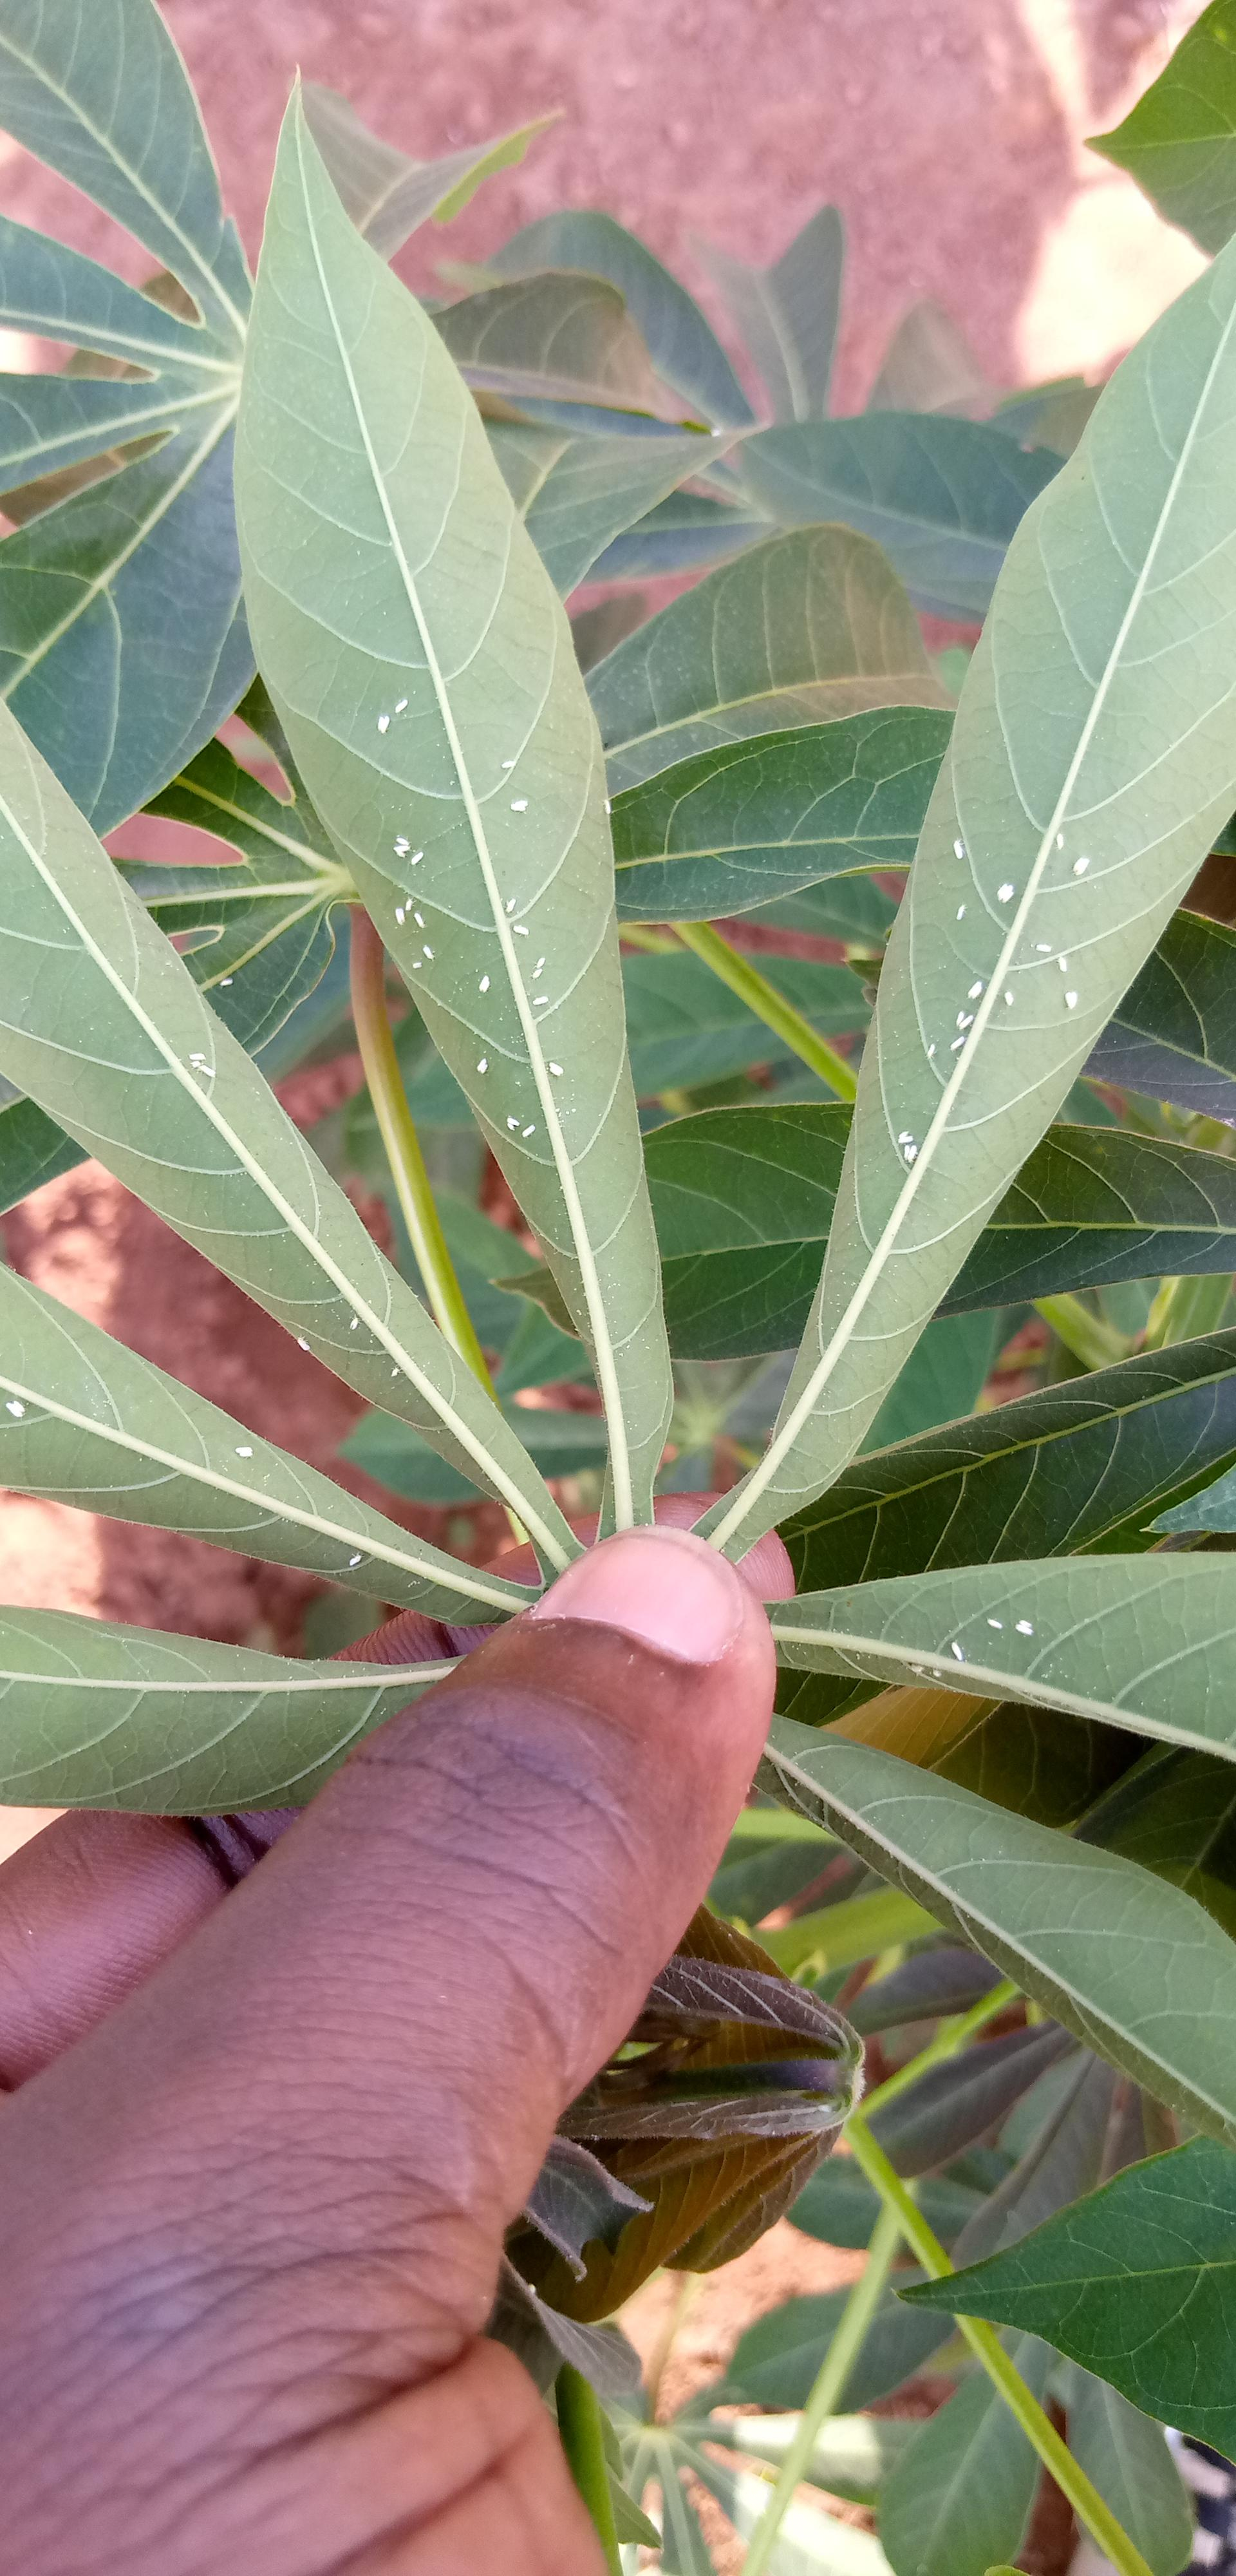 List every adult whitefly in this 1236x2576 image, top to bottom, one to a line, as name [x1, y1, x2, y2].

whitefly [393, 697, 411, 714]
whitefly [377, 715, 384, 732]
whitefly [381, 715, 391, 735]
whitefly [498, 758, 518, 770]
whitefly [602, 798, 613, 816]
whitefly [514, 799, 530, 807]
whitefly [508, 804, 528, 813]
whitefly [1054, 831, 1065, 852]
whitefly [393, 835, 411, 846]
whitefly [951, 837, 968, 862]
whitefly [391, 844, 412, 859]
whitefly [408, 851, 425, 867]
whitefly [1072, 856, 1084, 873]
whitefly [1074, 858, 1090, 877]
whitefly [997, 882, 1008, 896]
whitefly [998, 884, 1014, 901]
whitefly [1002, 891, 1015, 905]
whitefly [504, 896, 518, 914]
whitefly [404, 897, 414, 912]
whitefly [955, 903, 968, 922]
whitefly [393, 907, 407, 927]
whitefly [413, 911, 427, 931]
whitefly [509, 923, 531, 937]
whitefly [1033, 942, 1053, 954]
whitefly [421, 944, 438, 962]
whitefly [535, 955, 548, 969]
whitefly [1056, 955, 1070, 974]
whitefly [411, 961, 424, 970]
whitefly [531, 966, 545, 980]
whitefly [478, 974, 489, 993]
whitefly [218, 976, 235, 987]
whitefly [483, 980, 491, 994]
whitefly [966, 981, 982, 998]
whitefly [971, 986, 983, 1001]
whitefly [1063, 989, 1080, 1011]
whitefly [1003, 990, 1015, 1009]
whitefly [531, 993, 551, 1007]
whitefly [955, 1009, 965, 1028]
whitefly [959, 1014, 975, 1031]
whitefly [948, 1034, 966, 1052]
whitefly [925, 1041, 936, 1059]
whitefly [187, 1052, 209, 1061]
whitefly [475, 1057, 487, 1072]
whitefly [189, 1060, 201, 1069]
whitefly [548, 1061, 565, 1075]
whitefly [480, 1062, 488, 1075]
whitefly [199, 1065, 218, 1080]
whitefly [548, 1067, 561, 1078]
whitefly [505, 1115, 521, 1128]
whitefly [506, 1122, 516, 1133]
whitefly [521, 1122, 538, 1139]
whitefly [897, 1130, 910, 1138]
whitefly [897, 1135, 913, 1144]
whitefly [908, 1144, 917, 1164]
whitefly [903, 1144, 910, 1162]
whitefly [347, 1316, 362, 1332]
whitefly [296, 1335, 312, 1352]
whitefly [388, 1366, 404, 1381]
whitefly [11, 1400, 27, 1414]
whitefly [5, 1402, 24, 1419]
whitefly [232, 1446, 255, 1453]
whitefly [238, 1452, 254, 1459]
whitefly [347, 1553, 364, 1567]
whitefly [985, 1616, 1004, 1631]
whitefly [1017, 1618, 1035, 1629]
whitefly [1013, 1623, 1033, 1637]
whitefly [950, 1640, 964, 1662]
whitefly [909, 1663, 923, 1674]
whitefly [930, 1669, 942, 1680]